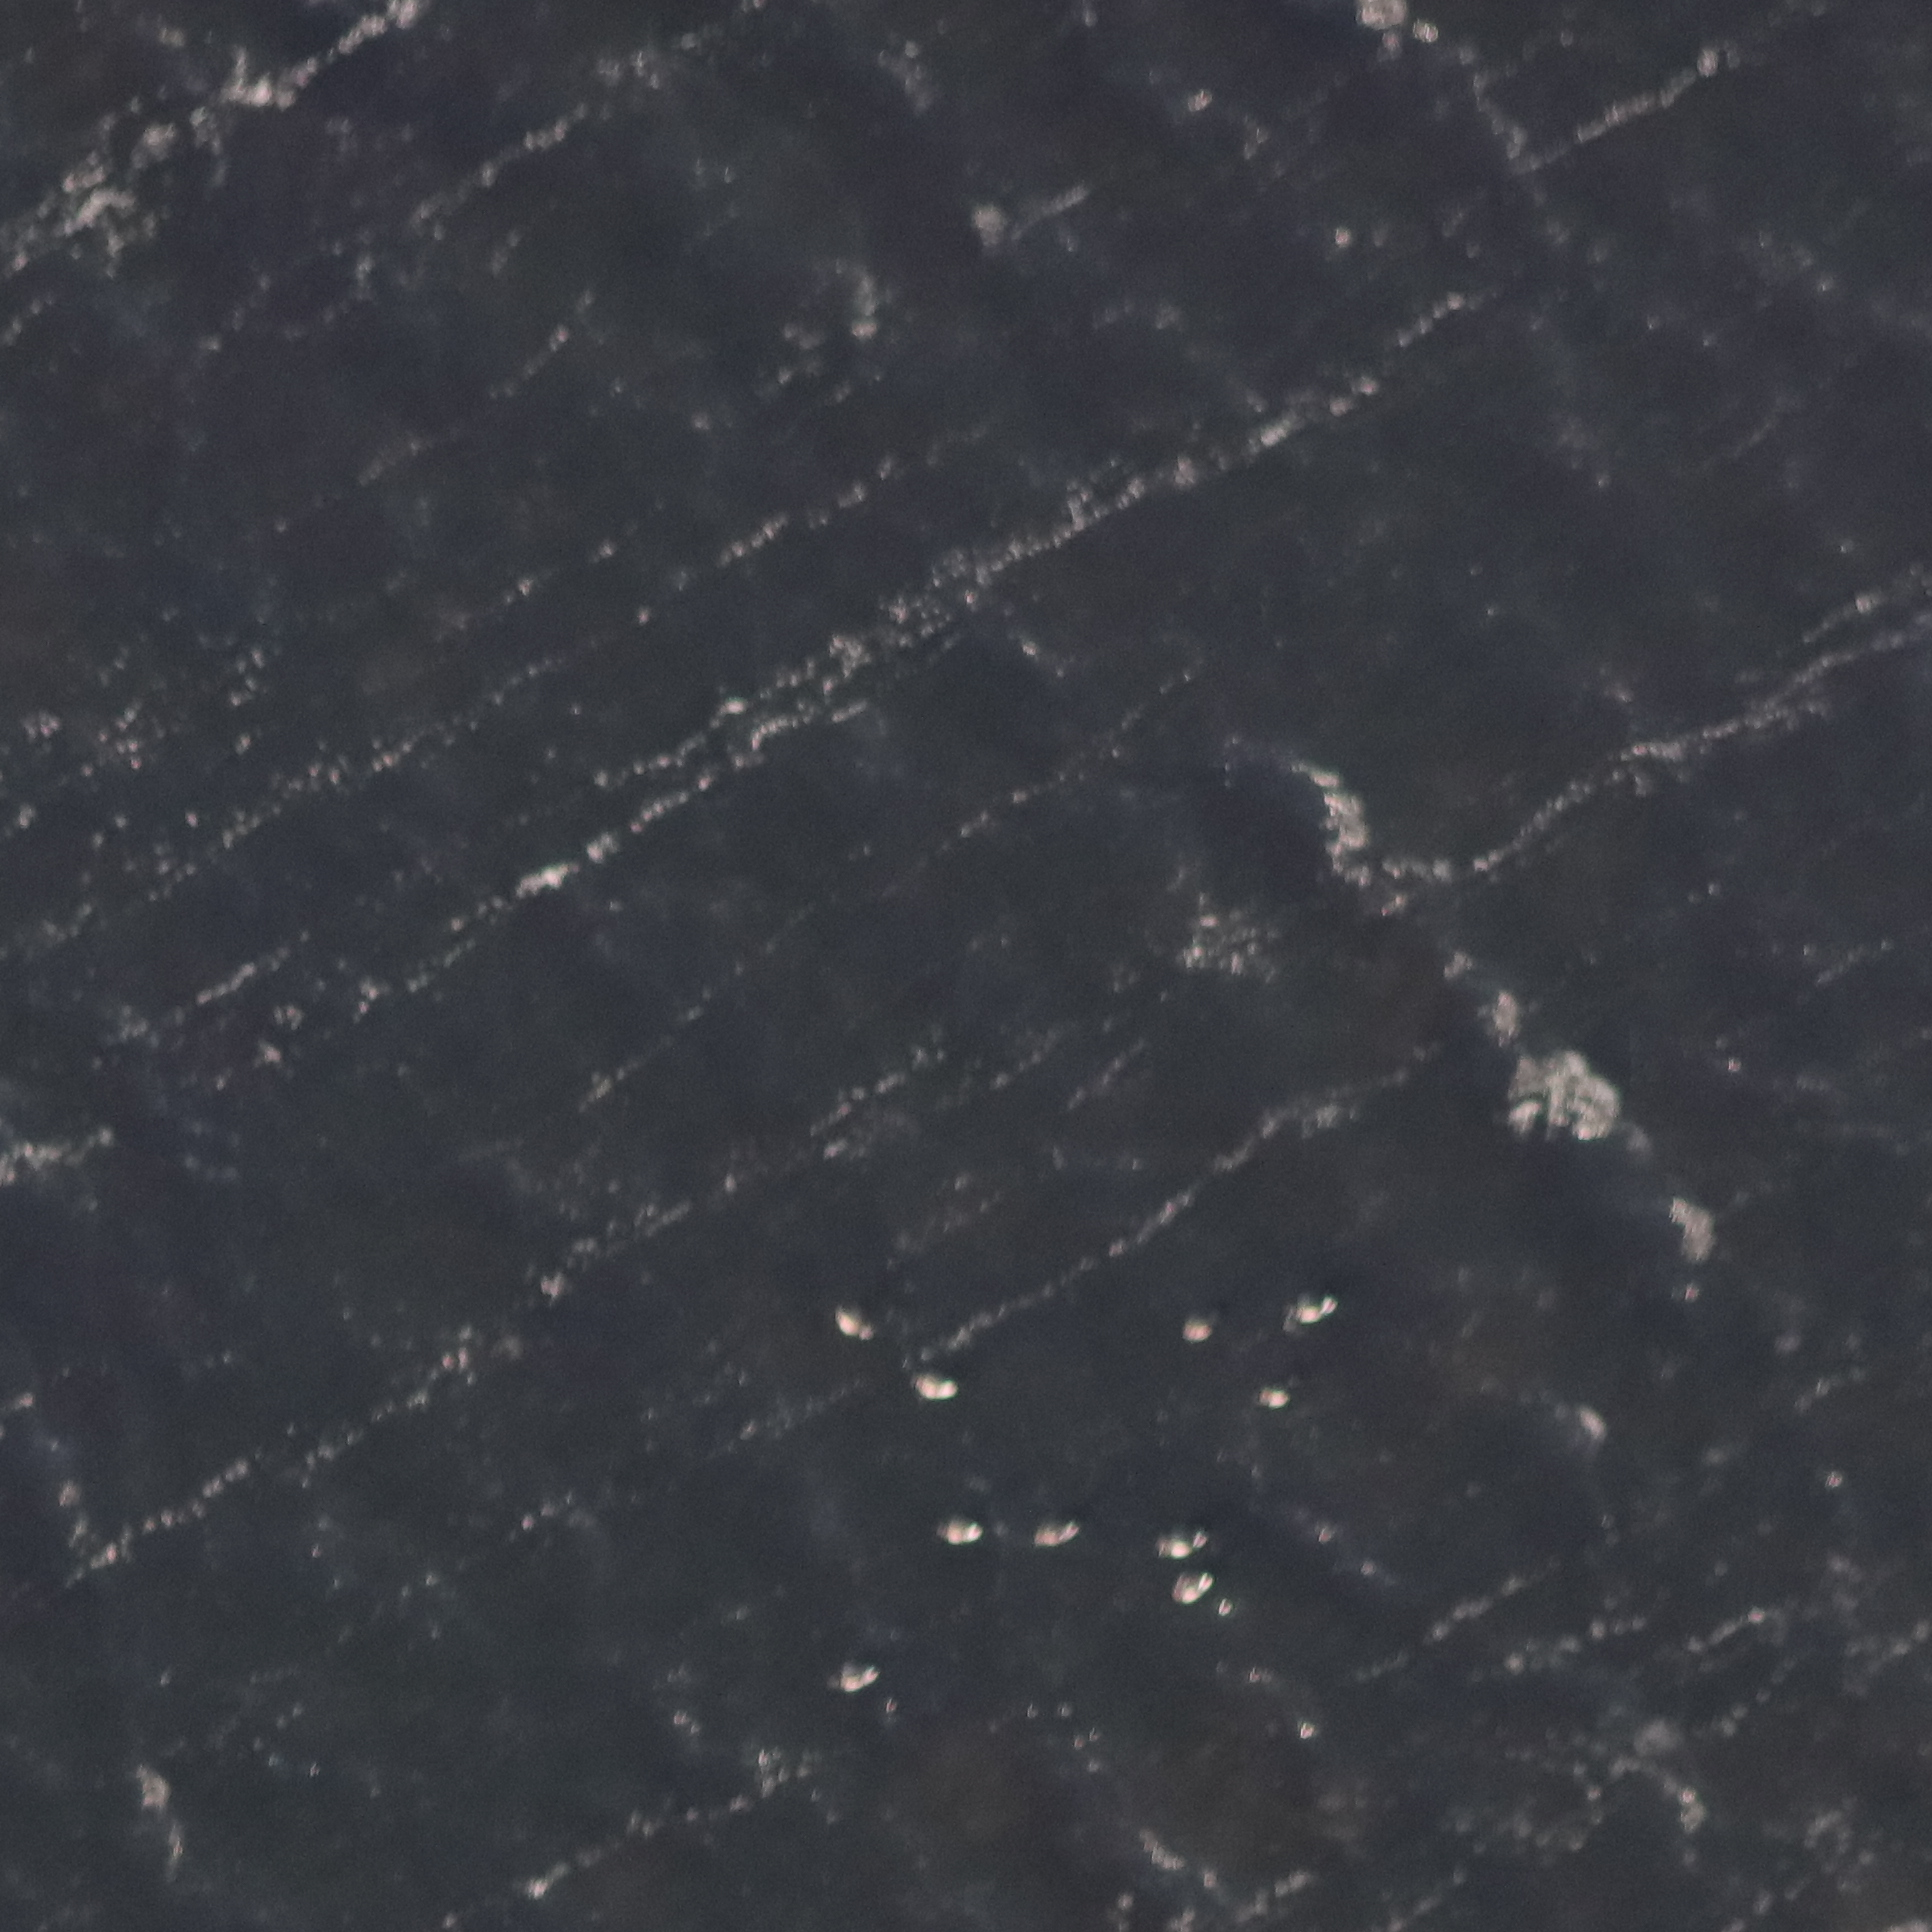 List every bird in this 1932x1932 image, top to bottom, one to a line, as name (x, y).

brant (1311, 1310)
brant (853, 1325)
brant (1206, 1328)
brant (935, 1388)
brant (1271, 1399)
brant (961, 1531)
brant (1056, 1538)
brant (1178, 1548)
brant (1193, 1589)
brant (855, 1679)